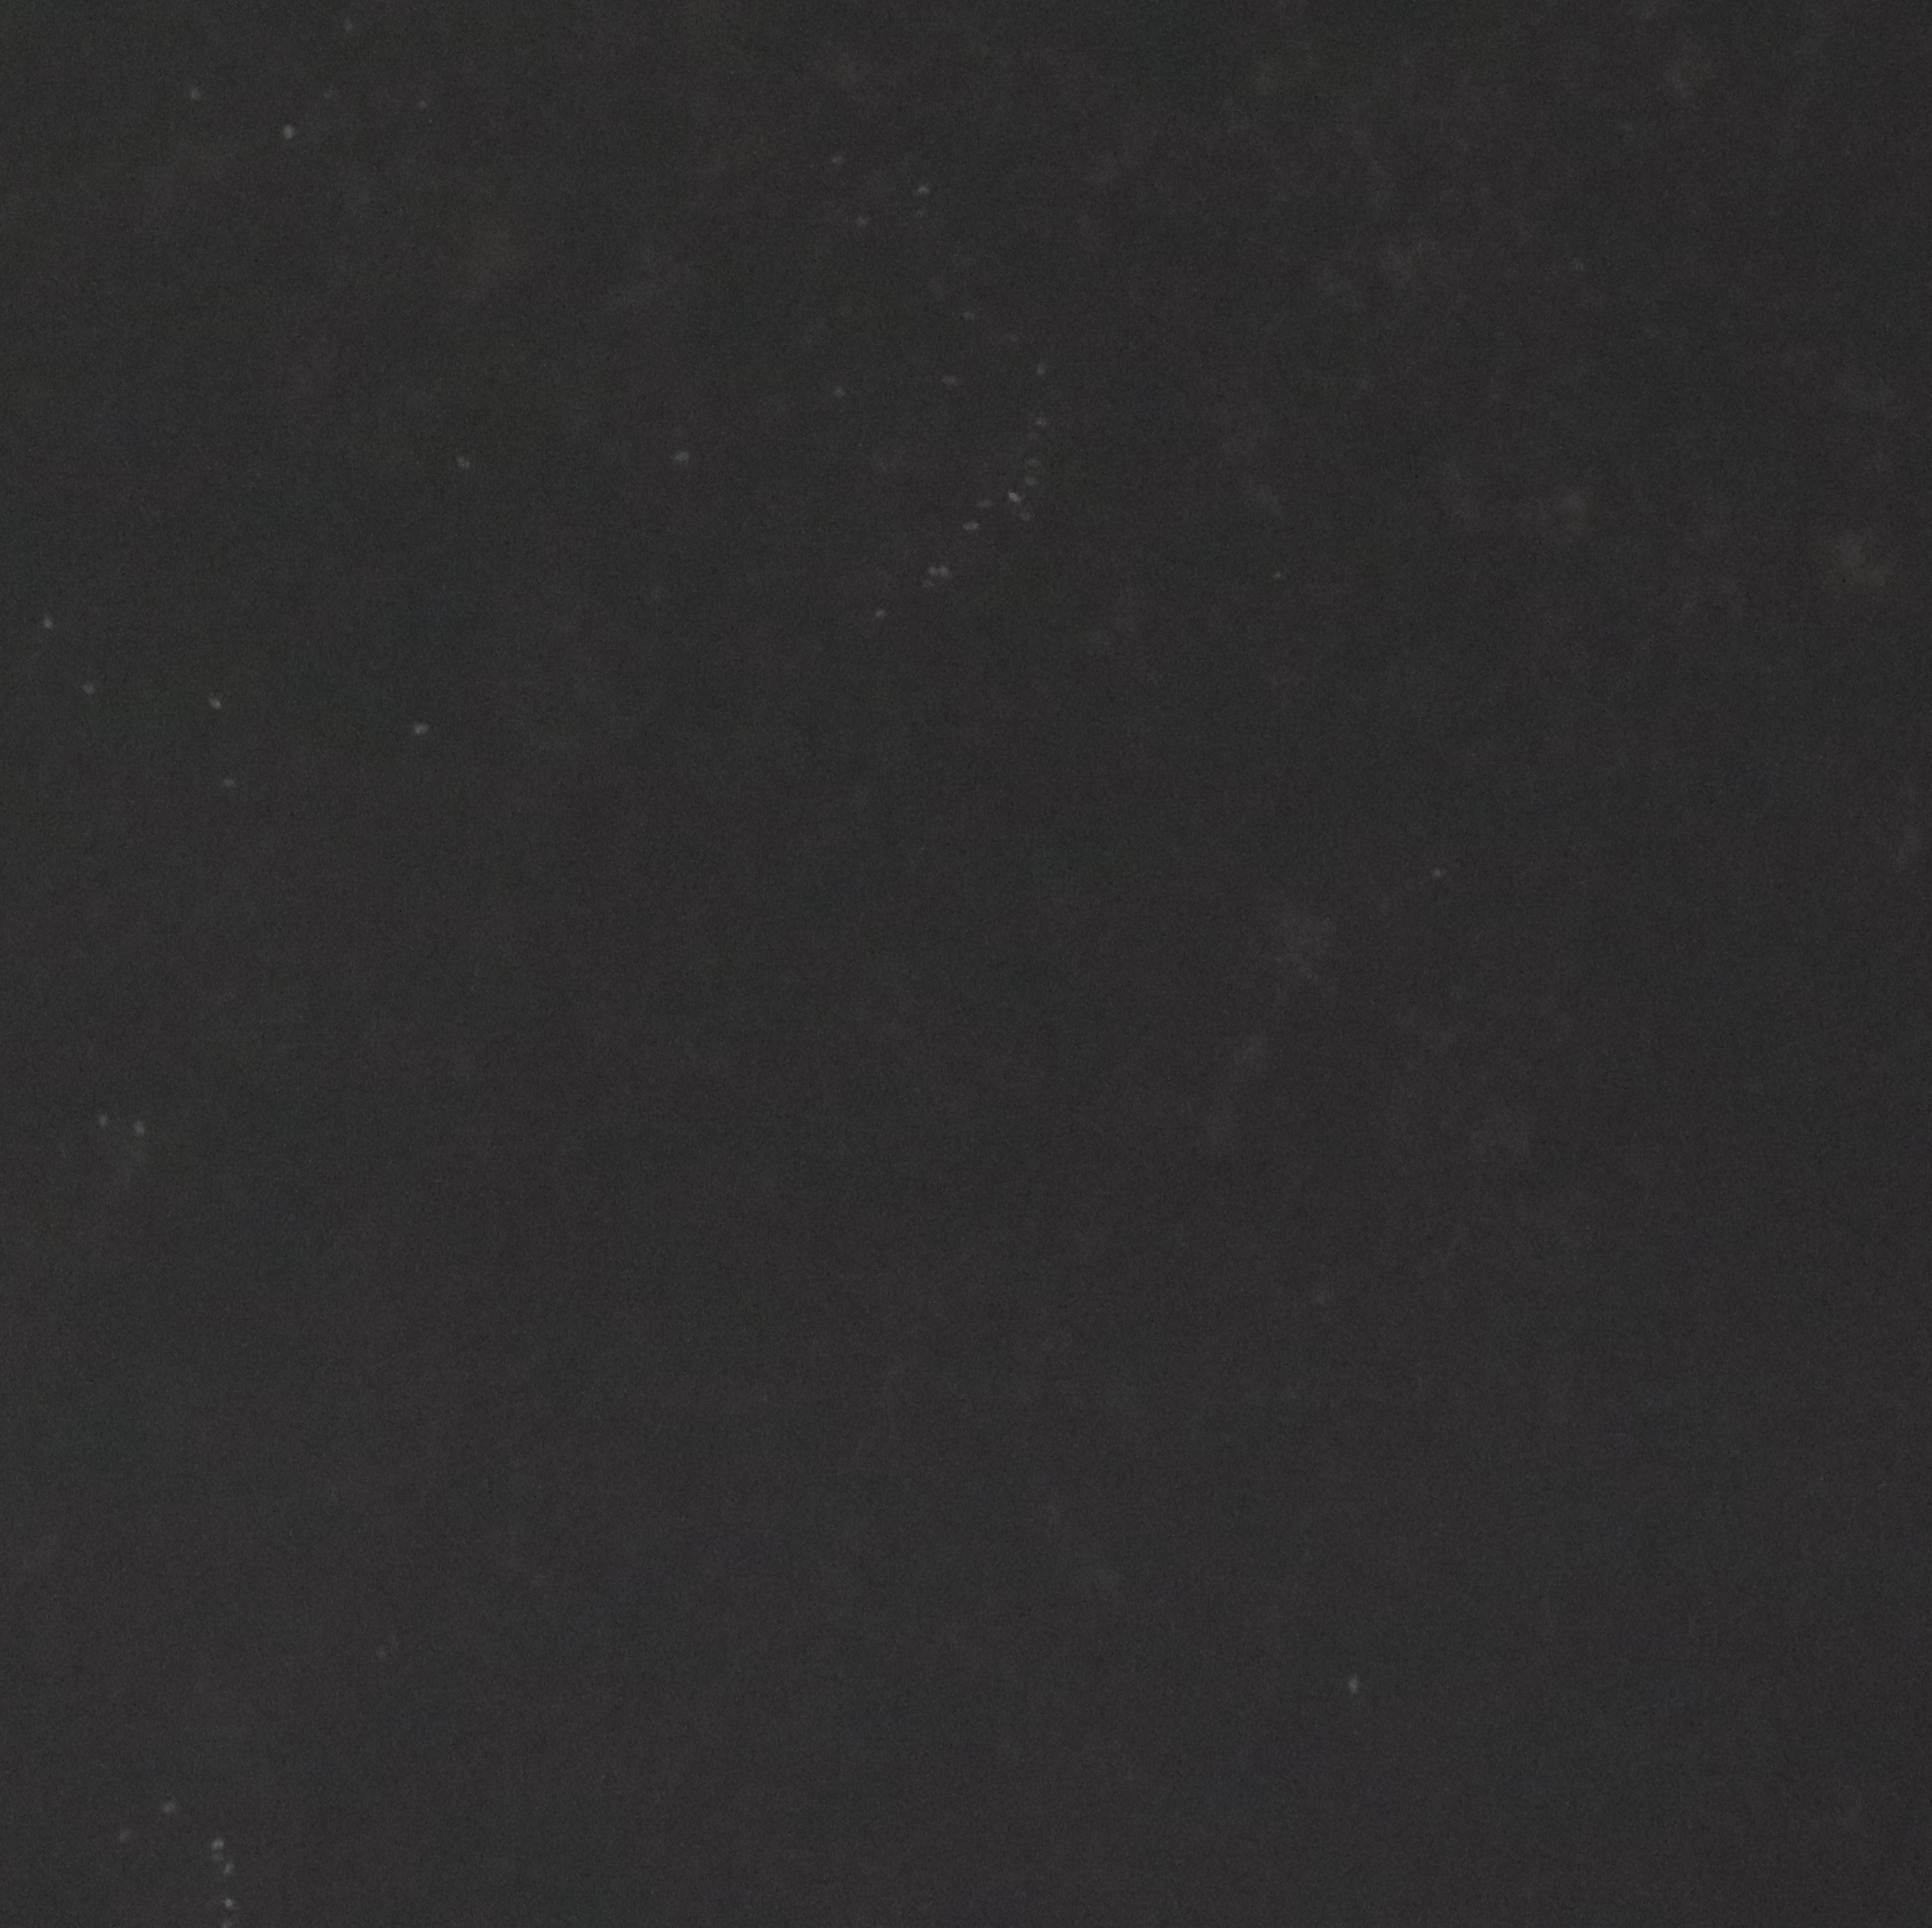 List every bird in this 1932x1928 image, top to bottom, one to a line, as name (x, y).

other bird (351, 28)
other bird (337, 92)
other bird (198, 96)
other bird (422, 111)
other bird (286, 130)
other bird (920, 200)
other bird (864, 230)
other bird (976, 317)
other bird (1048, 369)
other bird (955, 380)
other bird (843, 398)
other bird (1040, 427)
other bird (1034, 438)
other bird (453, 455)
other bird (1021, 455)
other bird (684, 458)
other bird (1038, 465)
other bird (1025, 490)
other bird (1014, 500)
other bird (985, 507)
other bird (972, 523)
other bird (946, 567)
other bird (931, 574)
other bird (920, 594)
other bird (879, 616)
other bird (50, 625)
other bird (91, 686)
other bird (213, 700)
other bird (420, 727)
other bird (225, 780)
other bird (108, 1122)
other bird (140, 1126)
other bird (380, 1651)
other bird (1354, 1683)
other bird (167, 1805)
other bird (124, 1837)
other bird (219, 1846)
other bird (214, 1858)
other bird (228, 1867)
other bird (231, 1901)